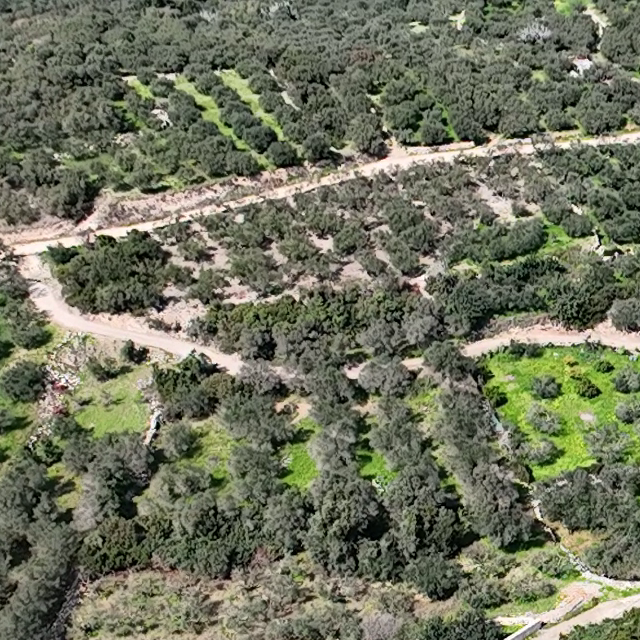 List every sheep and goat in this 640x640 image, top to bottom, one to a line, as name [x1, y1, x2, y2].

None